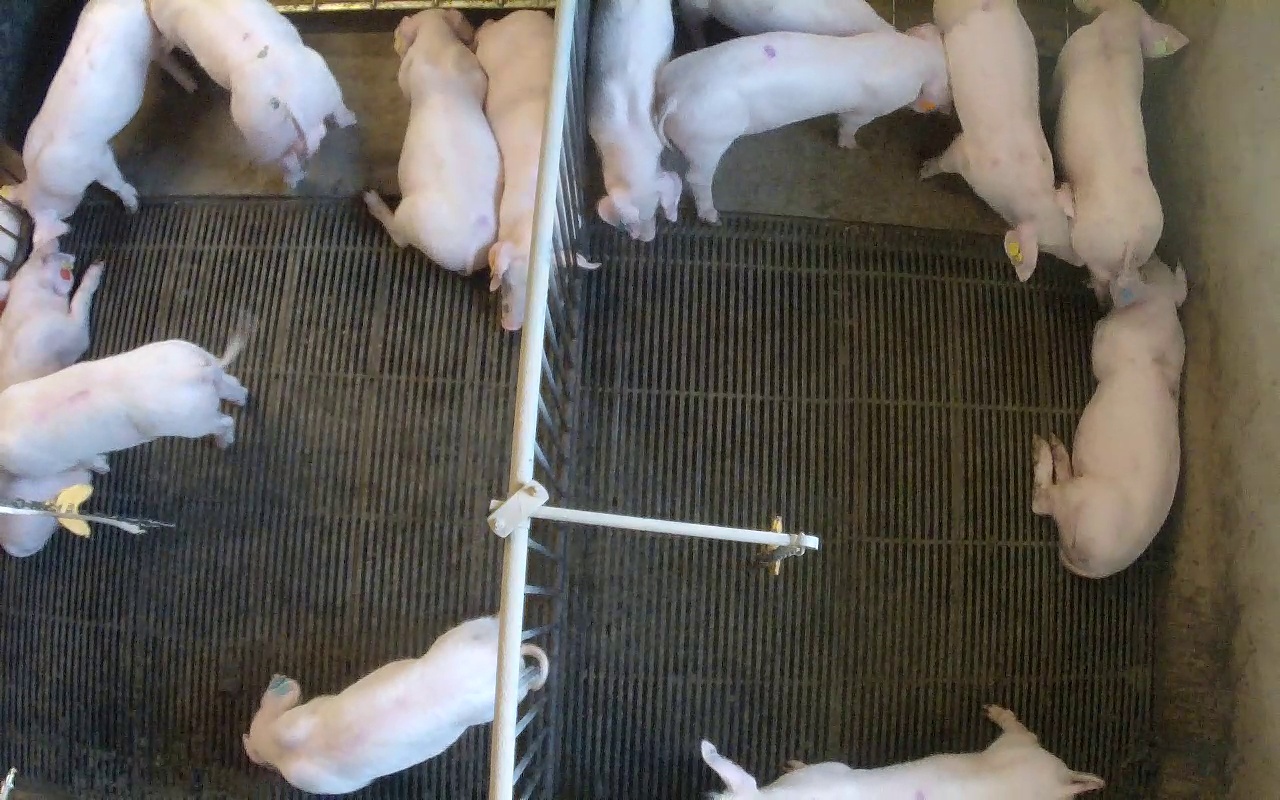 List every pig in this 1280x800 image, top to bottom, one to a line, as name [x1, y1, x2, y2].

pig [2, 0, 196, 251]
pig [147, 0, 359, 191]
pig [584, 0, 683, 244]
pig [682, 0, 899, 48]
pig [1046, 0, 1190, 314]
pig [921, 2, 1085, 280]
pig [475, 8, 601, 330]
pig [361, 9, 505, 287]
pig [652, 23, 952, 225]
pig [1033, 239, 1190, 582]
pig [0, 241, 111, 557]
pig [0, 311, 258, 481]
pig [241, 613, 549, 794]
pig [697, 703, 1106, 799]